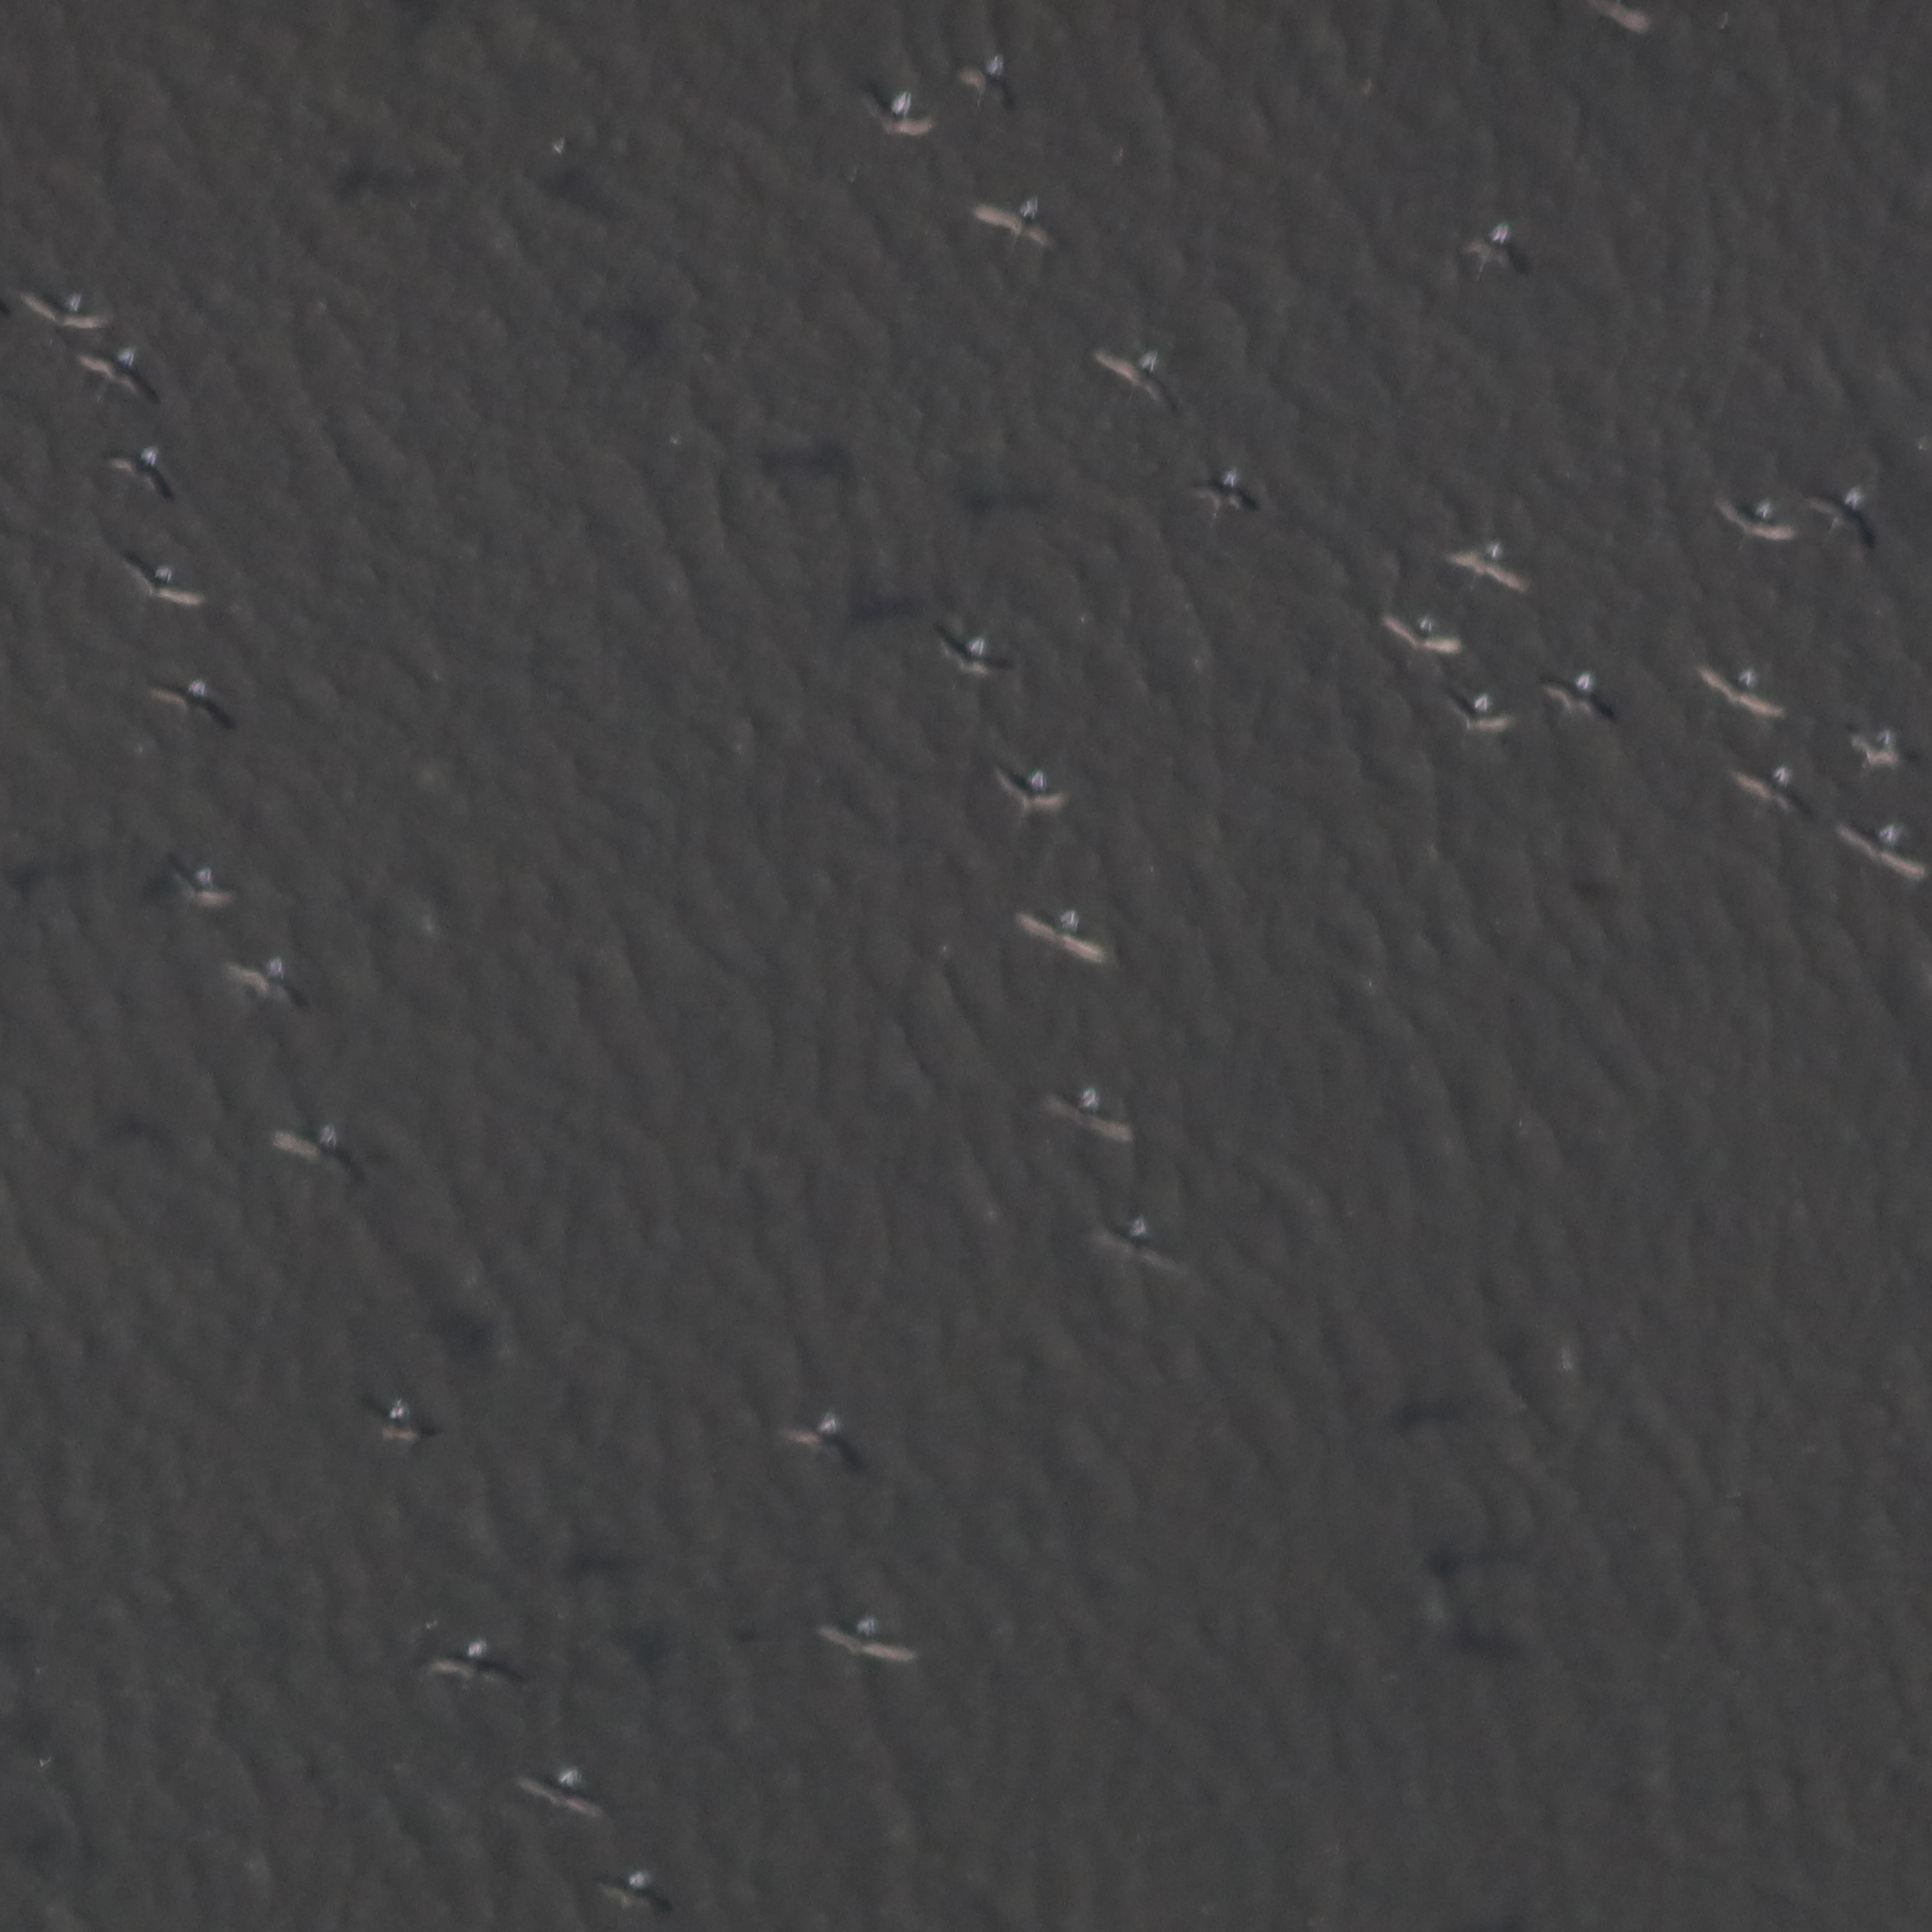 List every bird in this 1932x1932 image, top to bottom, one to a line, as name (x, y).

brant (983, 81)
brant (891, 123)
brant (1015, 225)
brant (1488, 250)
brant (63, 312)
brant (118, 364)
brant (1133, 373)
brant (138, 471)
brant (1221, 489)
brant (1850, 518)
brant (1751, 527)
brant (1493, 565)
brant (159, 584)
brant (1420, 636)
brant (975, 662)
brant (1729, 693)
brant (191, 695)
brant (1577, 700)
brant (1474, 717)
brant (1872, 749)
brant (1774, 793)
brant (1033, 800)
brant (1878, 843)
brant (201, 880)
brant (1061, 938)
brant (265, 985)
brant (1086, 1114)
brant (315, 1151)
brant (1134, 1243)
brant (394, 1427)
brant (825, 1432)
brant (862, 1634)
brant (474, 1669)
brant (563, 1791)
brant (634, 1891)